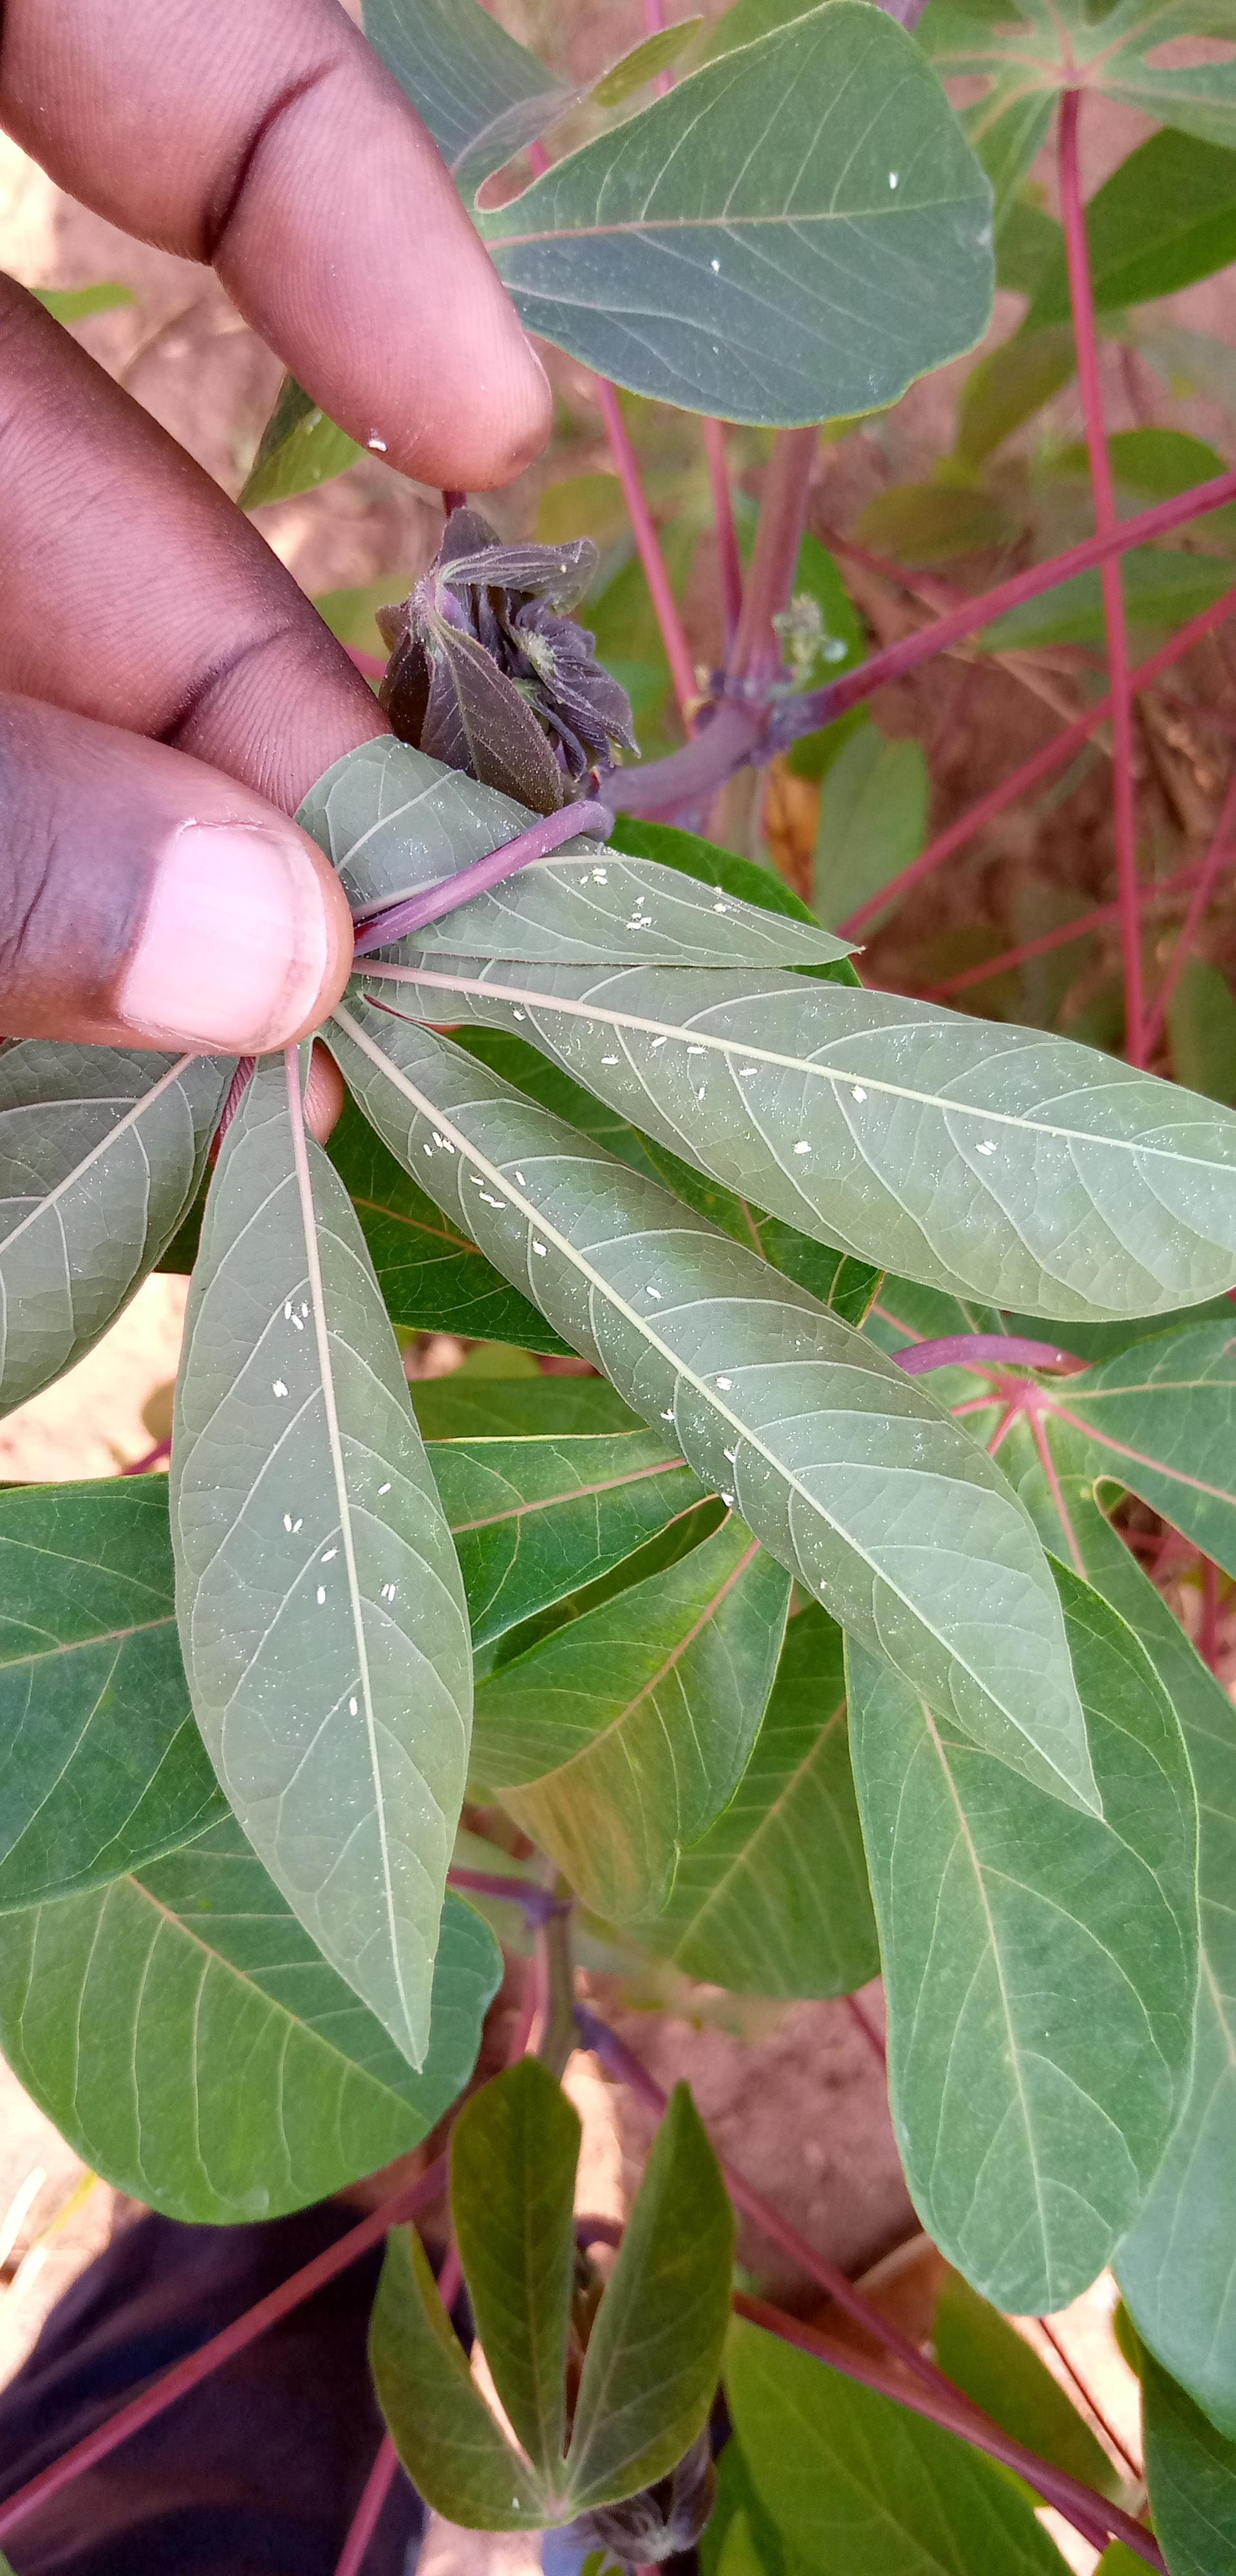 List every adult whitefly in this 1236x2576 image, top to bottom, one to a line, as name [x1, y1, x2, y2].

whitefly [886, 169, 901, 193]
whitefly [706, 256, 726, 279]
whitefly [359, 433, 395, 459]
whitefly [591, 867, 607, 877]
whitefly [577, 874, 590, 886]
whitefly [592, 875, 609, 887]
whitefly [711, 884, 722, 896]
whitefly [632, 895, 646, 907]
whitefly [709, 900, 727, 914]
whitefly [629, 912, 643, 920]
whitefly [639, 916, 652, 925]
whitefly [624, 921, 642, 931]
whitefly [510, 1007, 527, 1022]
whitefly [650, 1034, 669, 1050]
whitefly [685, 1042, 709, 1056]
whitefly [599, 1053, 622, 1067]
whitefly [737, 1065, 760, 1077]
whitefly [854, 1084, 868, 1101]
whitefly [695, 1086, 707, 1103]
whitefly [850, 1088, 863, 1104]
whitefly [431, 1130, 444, 1148]
whitefly [442, 1138, 456, 1154]
whitefly [982, 1139, 997, 1151]
whitefly [792, 1140, 809, 1148]
whitefly [420, 1142, 434, 1158]
whitefly [973, 1142, 992, 1157]
whitefly [792, 1147, 814, 1154]
whitefly [512, 1168, 529, 1188]
whitefly [466, 1175, 485, 1187]
whitefly [478, 1191, 495, 1203]
whitefly [489, 1201, 506, 1210]
whitefly [530, 1239, 547, 1253]
whitefly [532, 1246, 546, 1257]
whitefly [645, 1285, 664, 1302]
whitefly [283, 1298, 292, 1321]
whitefly [299, 1300, 312, 1318]
whitefly [290, 1312, 304, 1331]
whitefly [713, 1376, 733, 1384]
whitefly [275, 1379, 288, 1396]
whitefly [271, 1382, 282, 1398]
whitefly [715, 1382, 732, 1392]
whitefly [658, 1408, 676, 1421]
whitefly [722, 1446, 737, 1465]
whitefly [375, 1481, 393, 1496]
whitefly [719, 1491, 736, 1507]
whitefly [282, 1512, 292, 1533]
whitefly [293, 1517, 304, 1533]
whitefly [319, 1546, 342, 1562]
whitefly [816, 1578, 829, 1590]
whitefly [380, 1582, 389, 1598]
whitefly [315, 1583, 330, 1605]
whitefly [388, 1583, 397, 1603]
whitefly [346, 1695, 362, 1718]